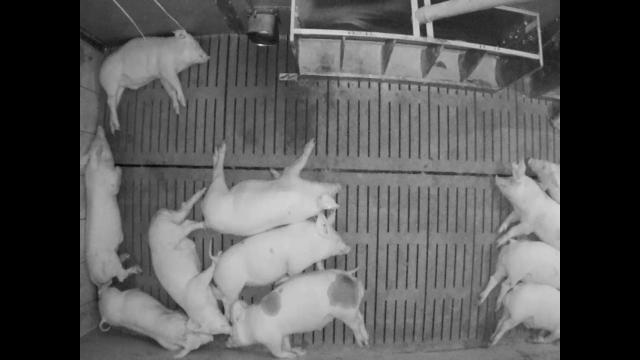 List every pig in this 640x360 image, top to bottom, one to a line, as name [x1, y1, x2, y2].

pig [100, 29, 212, 138]
pig [82, 125, 143, 287]
pig [201, 139, 341, 237]
pig [490, 157, 561, 250]
pig [527, 158, 560, 205]
pig [144, 185, 235, 337]
pig [209, 211, 352, 321]
pig [476, 241, 560, 313]
pig [224, 264, 372, 359]
pig [96, 281, 215, 356]
pig [487, 282, 560, 347]